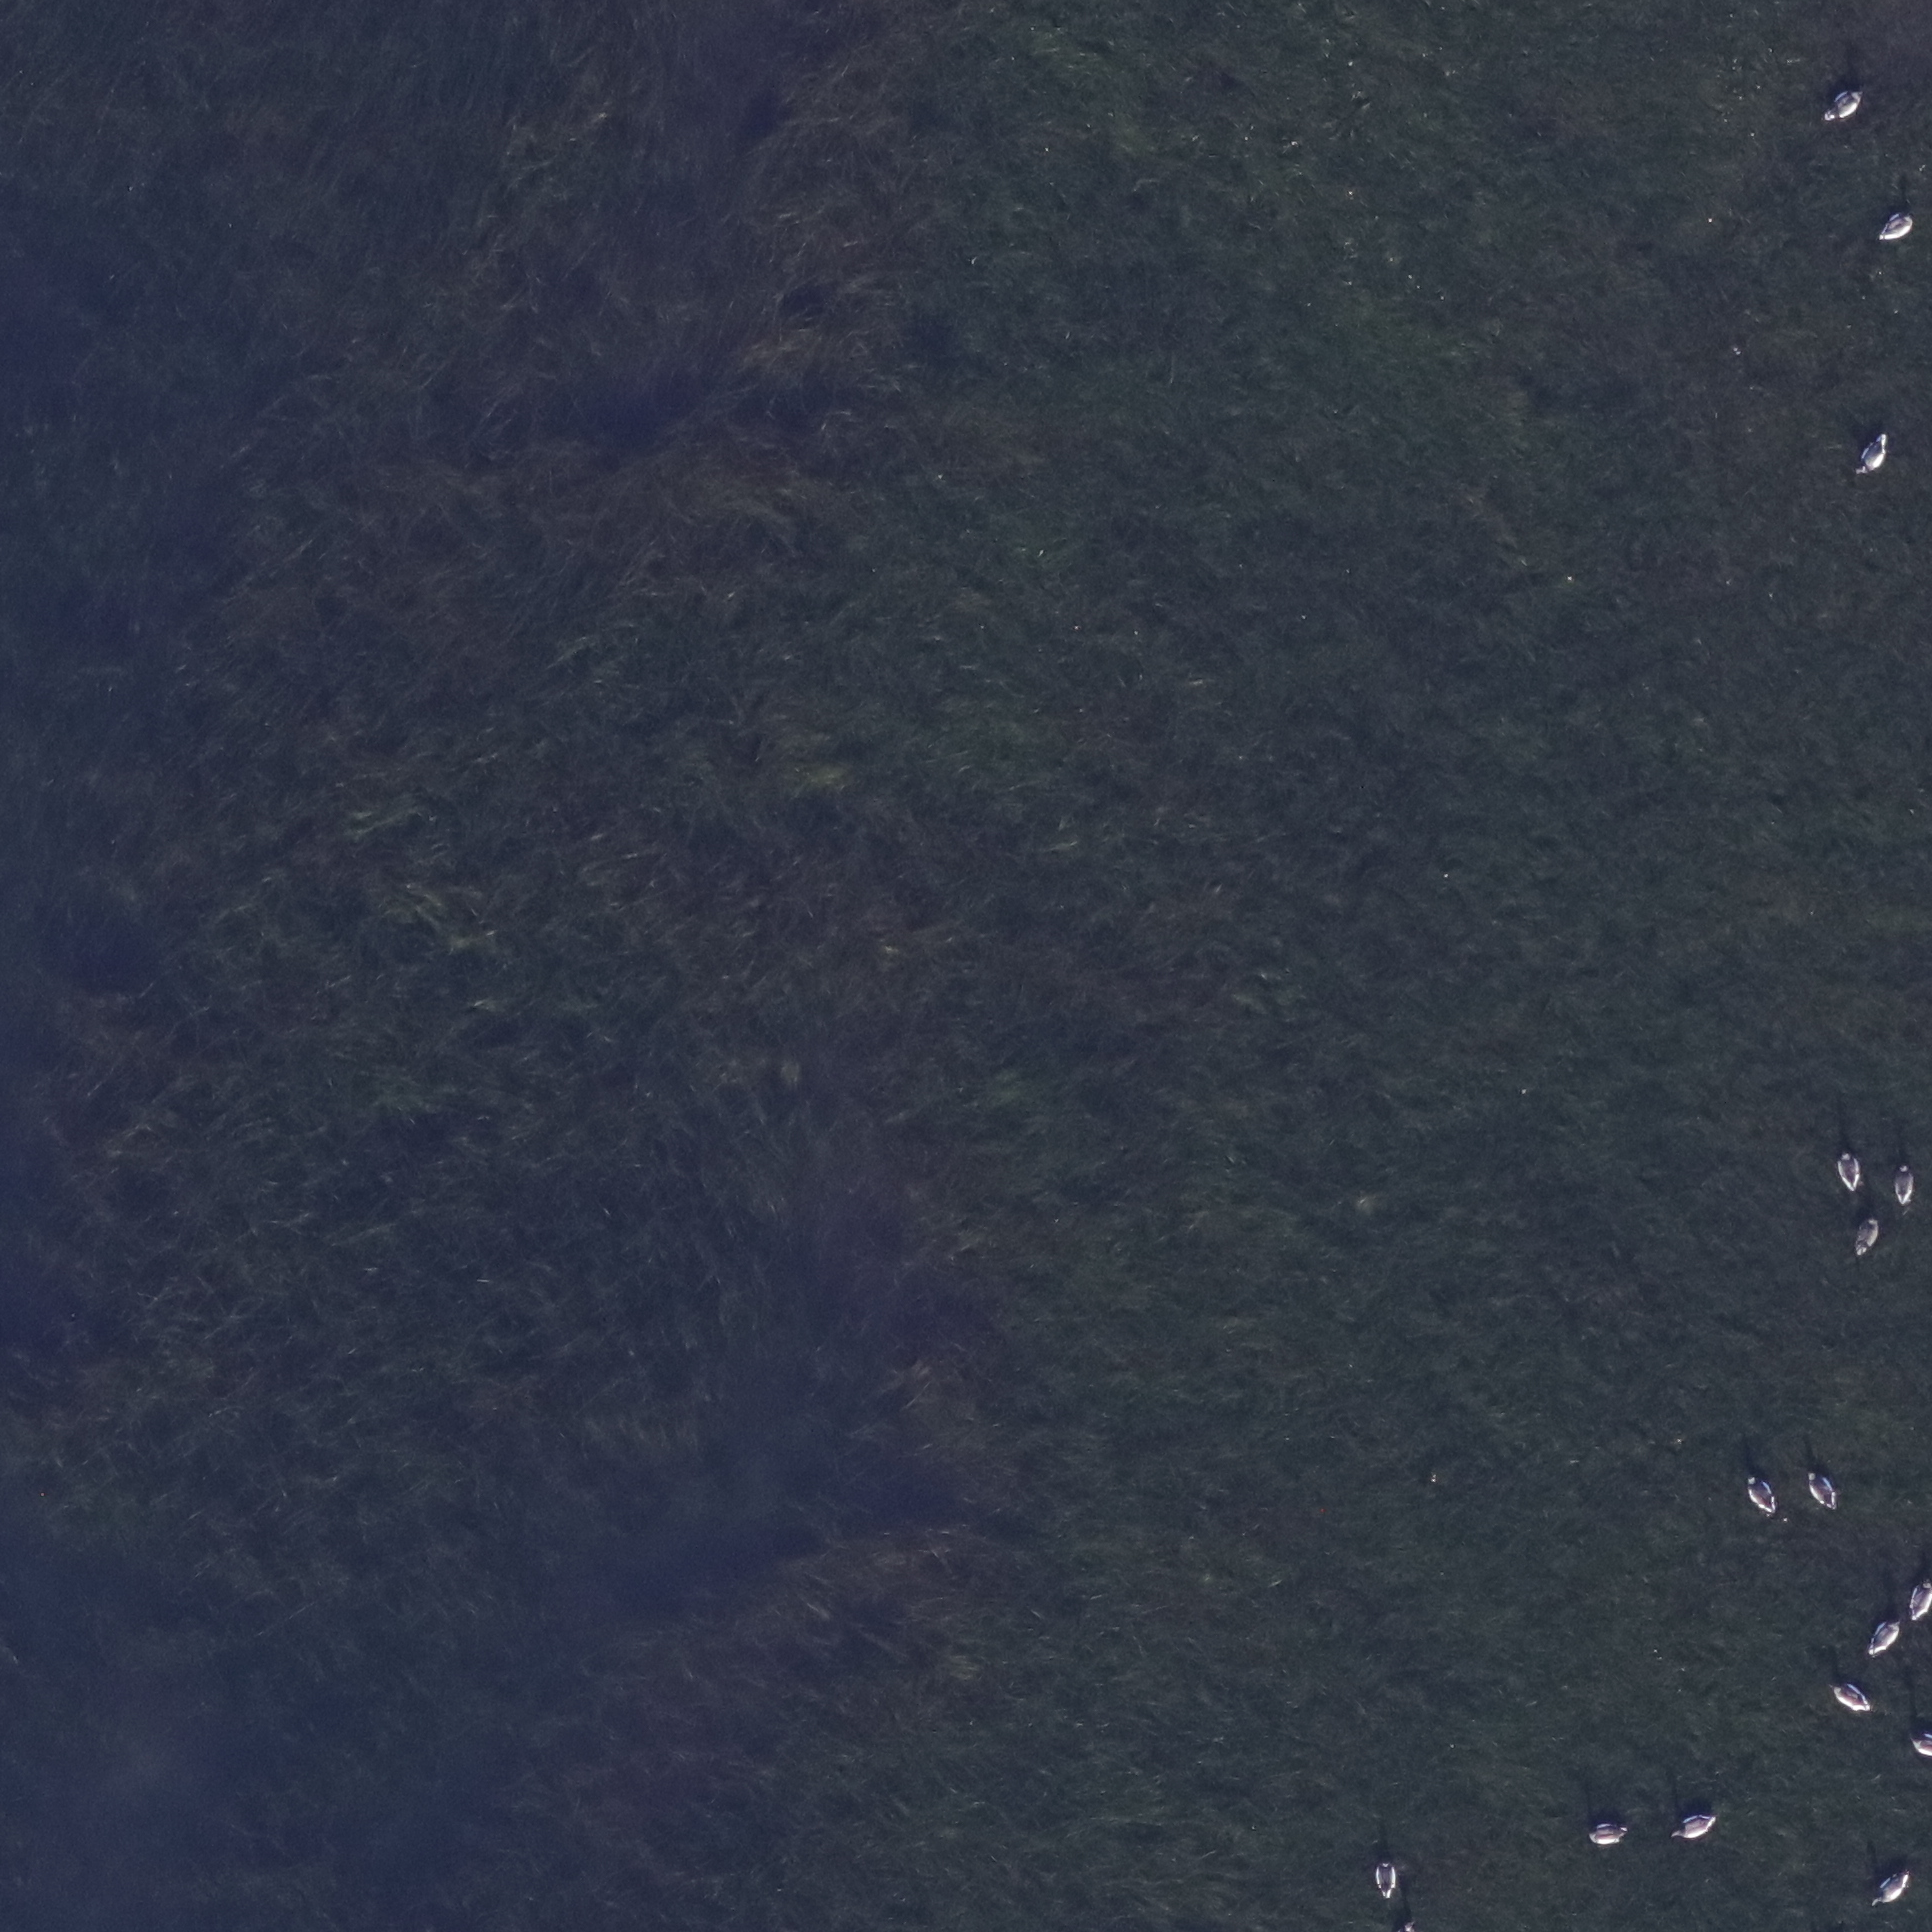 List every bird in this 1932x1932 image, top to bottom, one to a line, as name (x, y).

brant (1844, 105)
brant (1895, 227)
brant (1873, 456)
brant (1848, 1170)
brant (1904, 1184)
brant (1868, 1236)
brant (1820, 1488)
brant (1760, 1495)
brant (1920, 1598)
brant (1884, 1635)
brant (1852, 1698)
brant (1931, 1746)
brant (1694, 1825)
brant (1606, 1833)
brant (1386, 1878)
brant (1892, 1887)